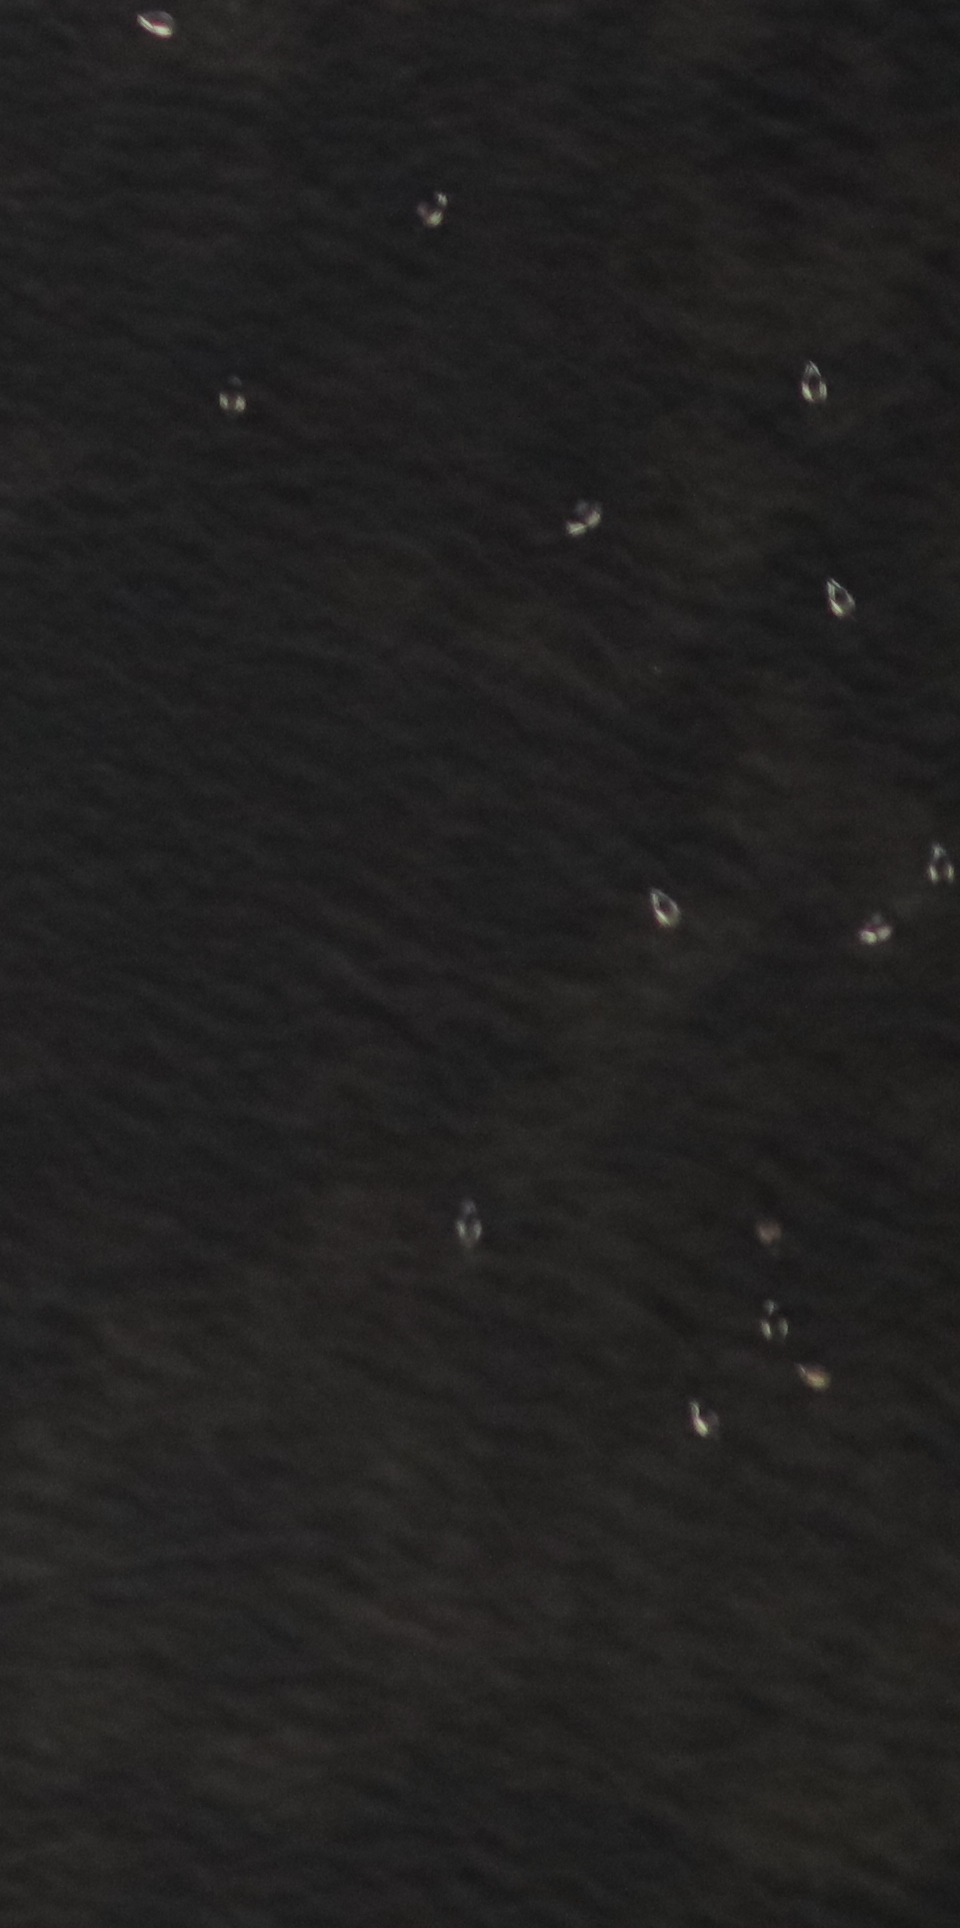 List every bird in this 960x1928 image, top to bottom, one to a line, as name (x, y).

brant (158, 27)
brant (429, 208)
brant (815, 385)
brant (234, 398)
brant (585, 515)
brant (839, 599)
brant (944, 872)
brant (669, 911)
brant (873, 936)
brant (471, 1228)
brant (776, 1229)
brant (776, 1323)
brant (814, 1377)
brant (701, 1420)